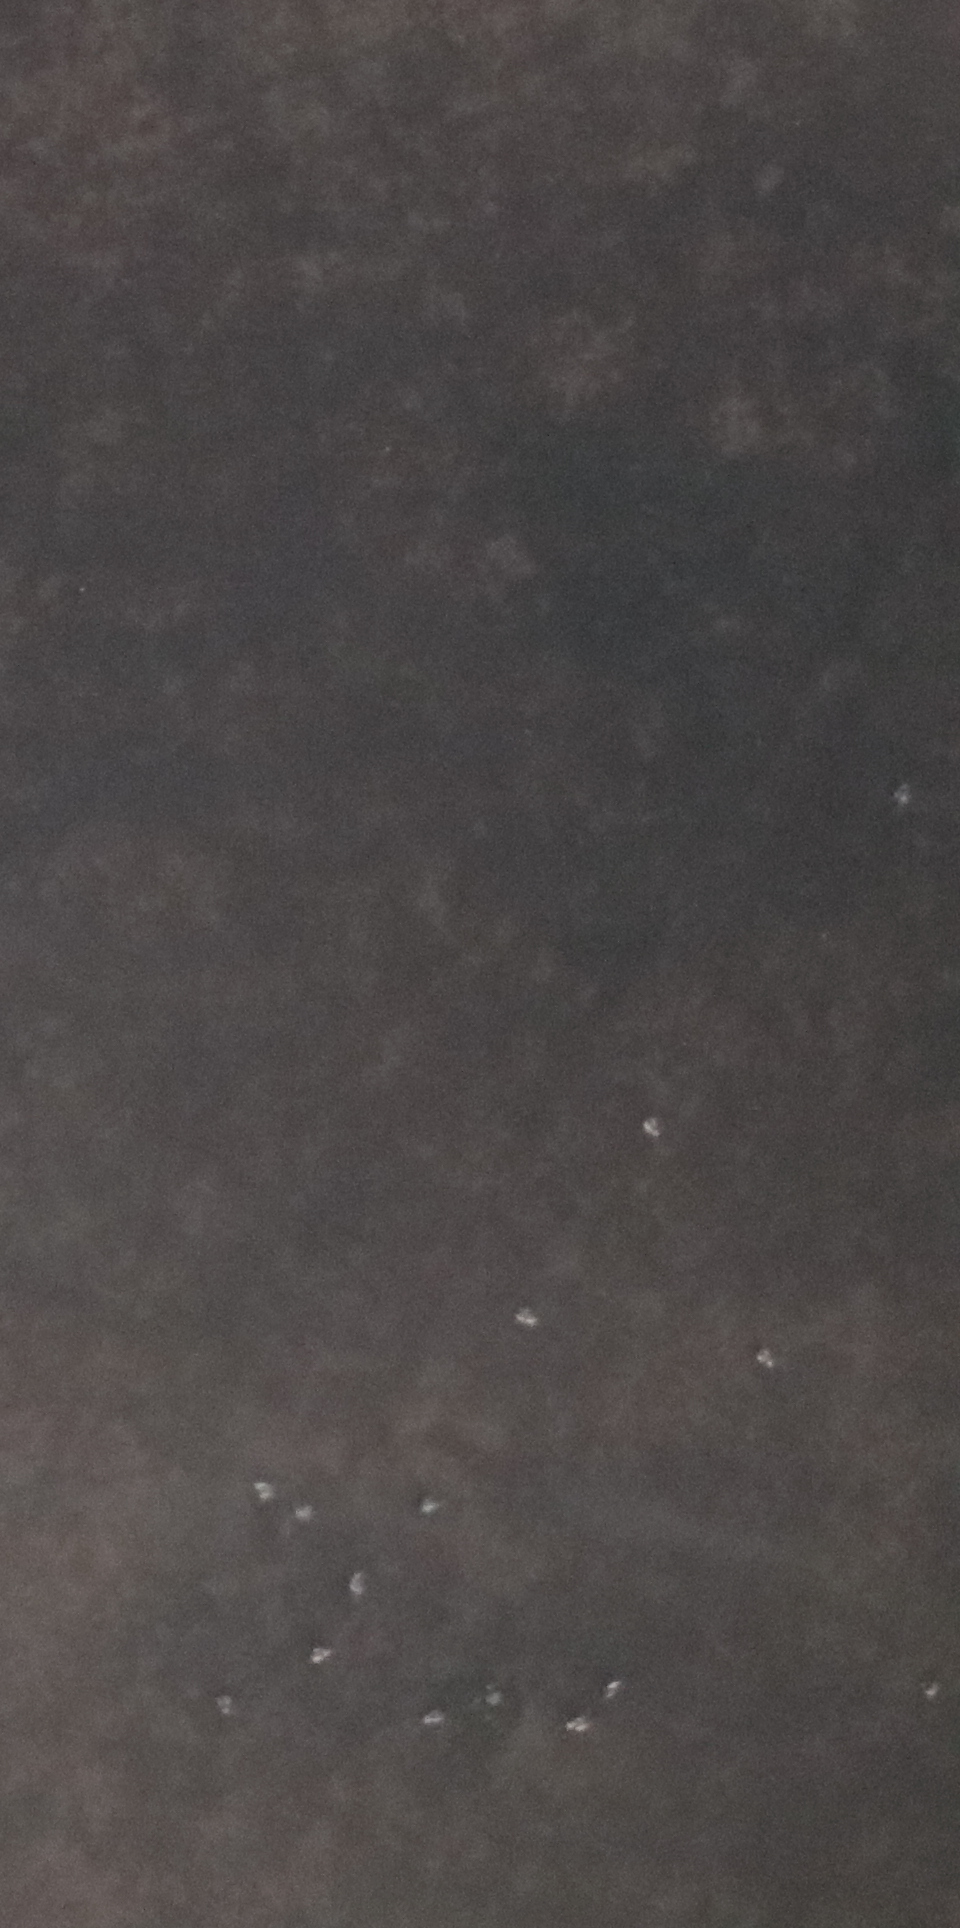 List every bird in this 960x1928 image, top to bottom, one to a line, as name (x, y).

brant (901, 794)
brant (649, 1126)
brant (523, 1319)
brant (763, 1359)
brant (268, 1488)
brant (307, 1509)
brant (432, 1509)
brant (359, 1582)
brant (324, 1653)
brant (620, 1683)
brant (921, 1691)
brant (496, 1693)
brant (231, 1703)
brant (426, 1721)
brant (570, 1728)